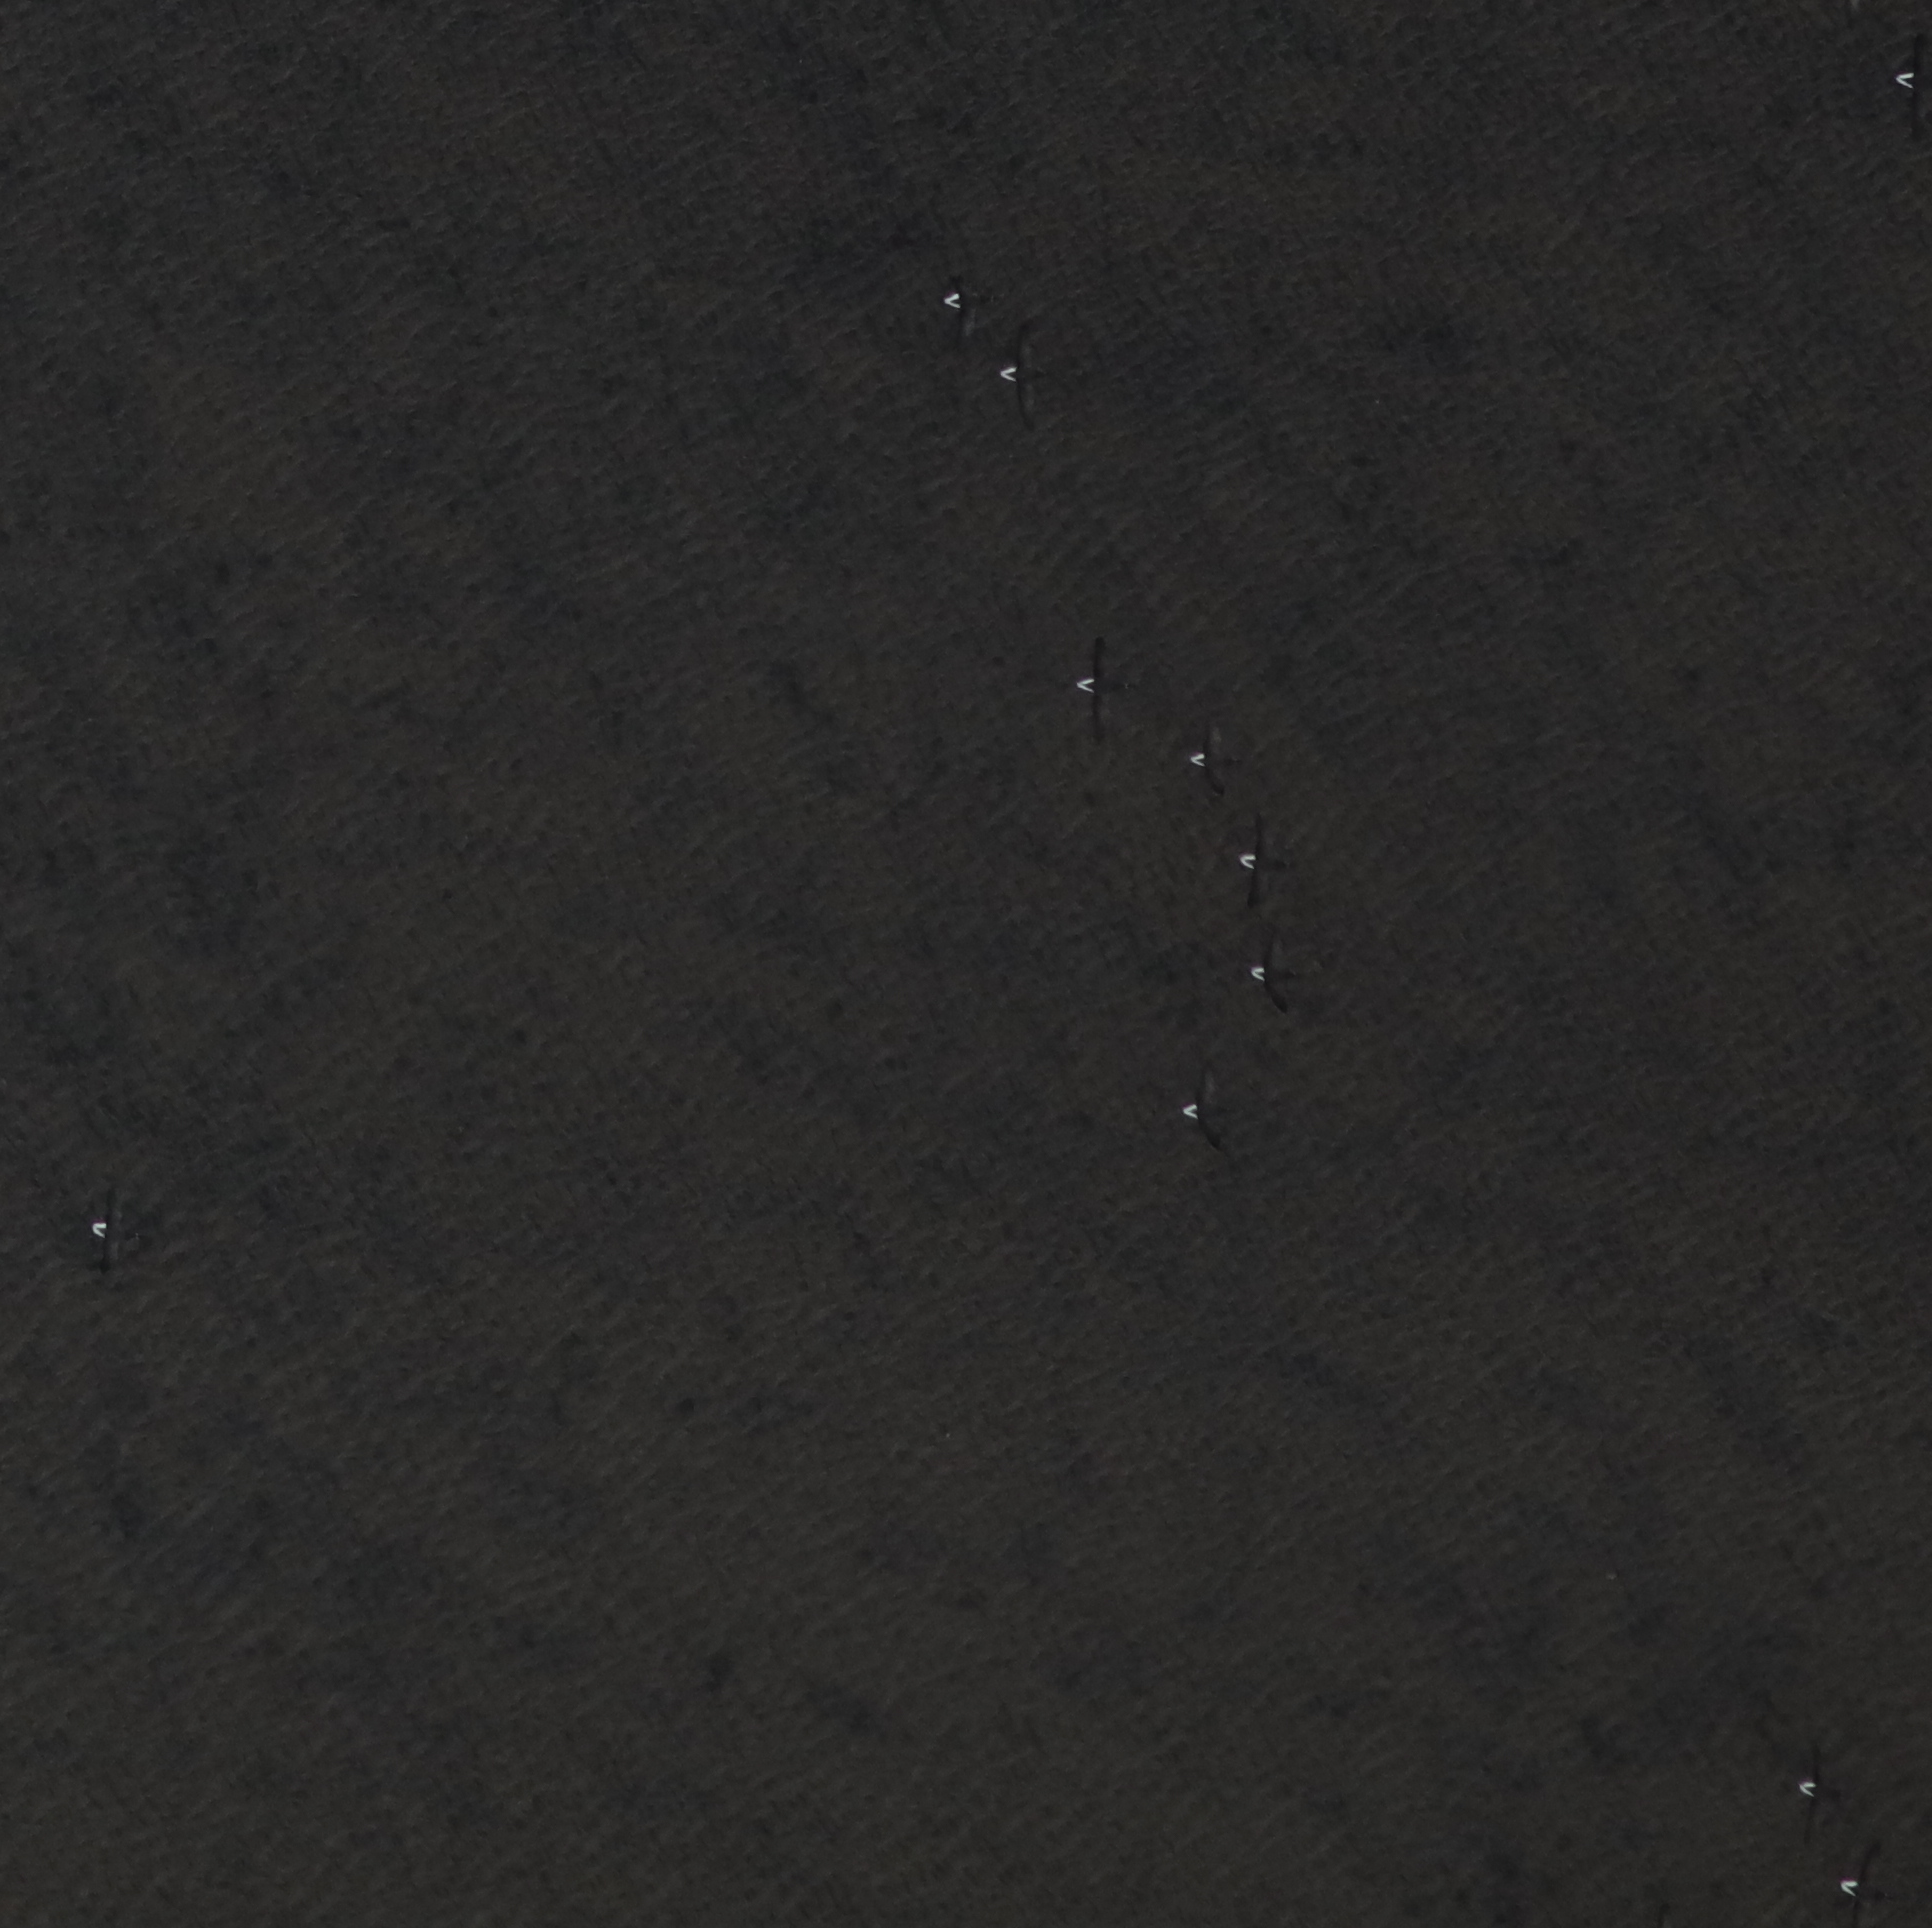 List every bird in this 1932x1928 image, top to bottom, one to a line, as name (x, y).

brant (1919, 83)
brant (964, 303)
brant (1027, 374)
brant (1098, 685)
brant (1216, 759)
brant (1261, 861)
brant (1275, 976)
brant (1206, 1111)
brant (111, 1233)
brant (1822, 1796)
brant (1868, 1891)